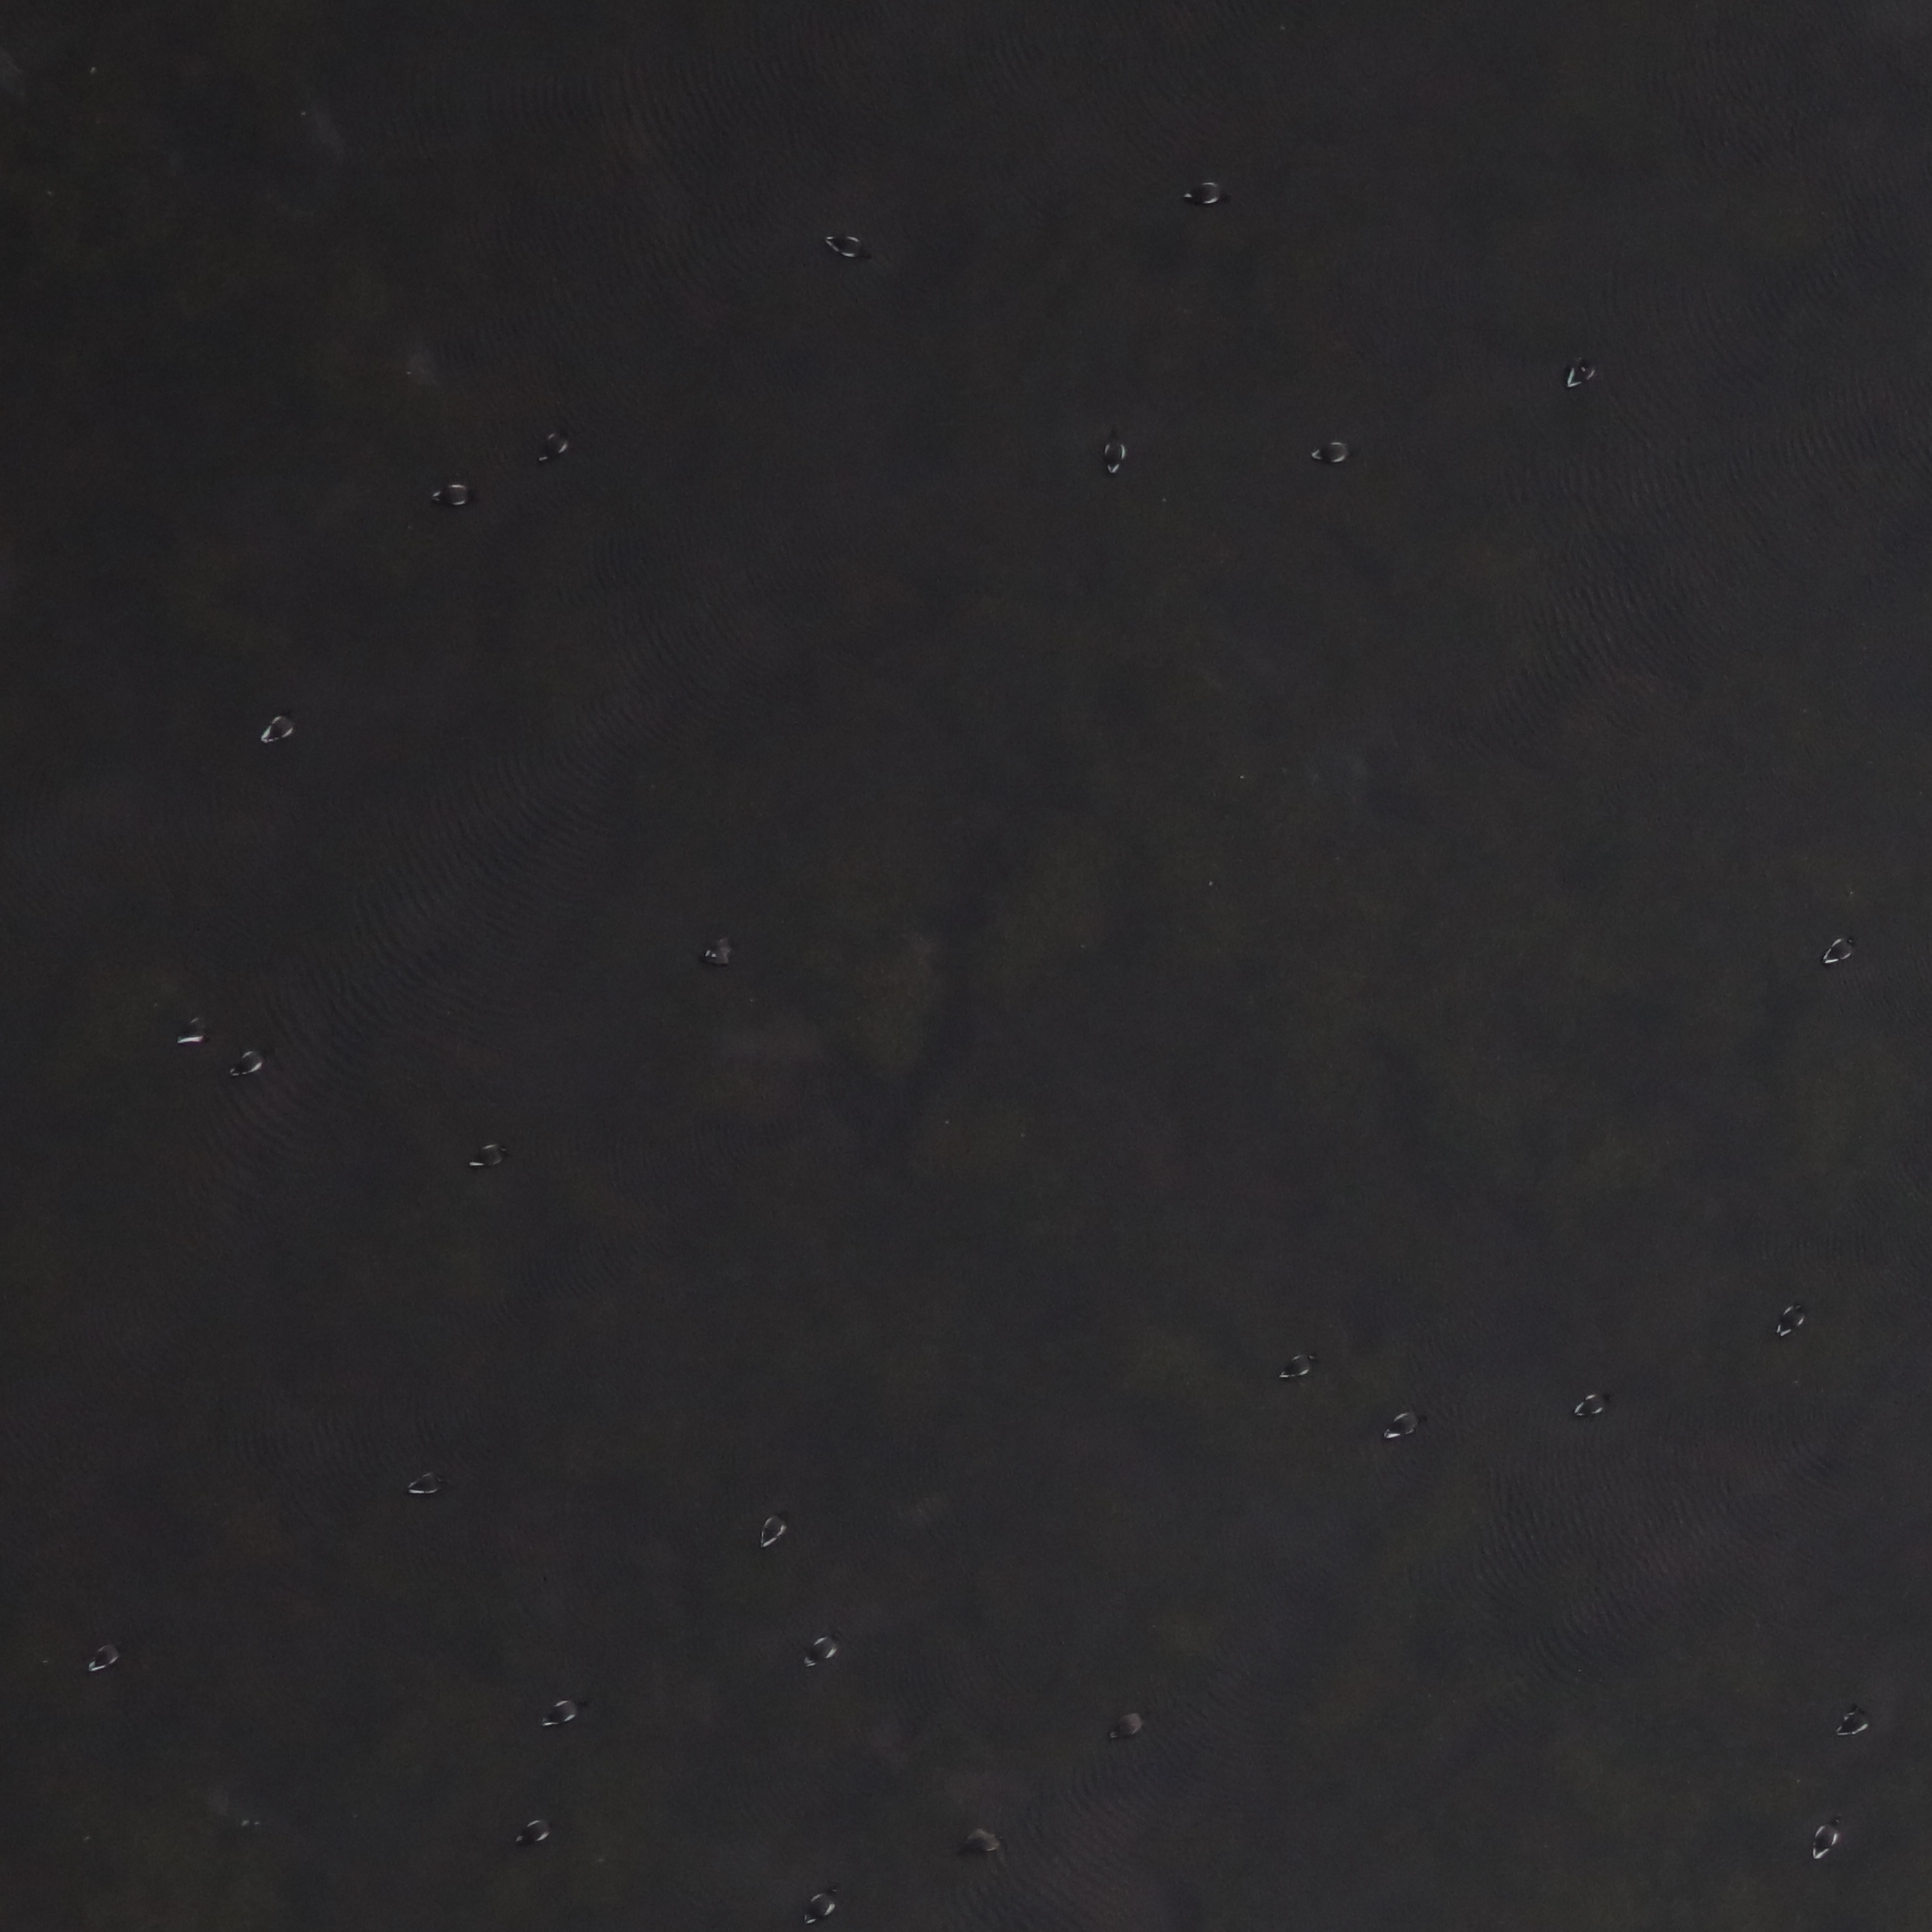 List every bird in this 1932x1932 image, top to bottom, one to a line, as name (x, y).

brant (1205, 197)
brant (848, 247)
brant (1583, 373)
brant (553, 445)
brant (1333, 452)
brant (1114, 456)
brant (455, 495)
brant (281, 729)
brant (1840, 952)
brant (725, 954)
brant (194, 1029)
brant (248, 1063)
brant (491, 1158)
brant (1791, 1319)
brant (1295, 1365)
brant (1590, 1407)
brant (1402, 1427)
brant (426, 1480)
brant (774, 1528)
brant (821, 1649)
brant (105, 1654)
brant (560, 1709)
brant (1131, 1722)
brant (1854, 1723)
brant (537, 1830)
brant (1825, 1835)
brant (986, 1842)
brant (822, 1905)